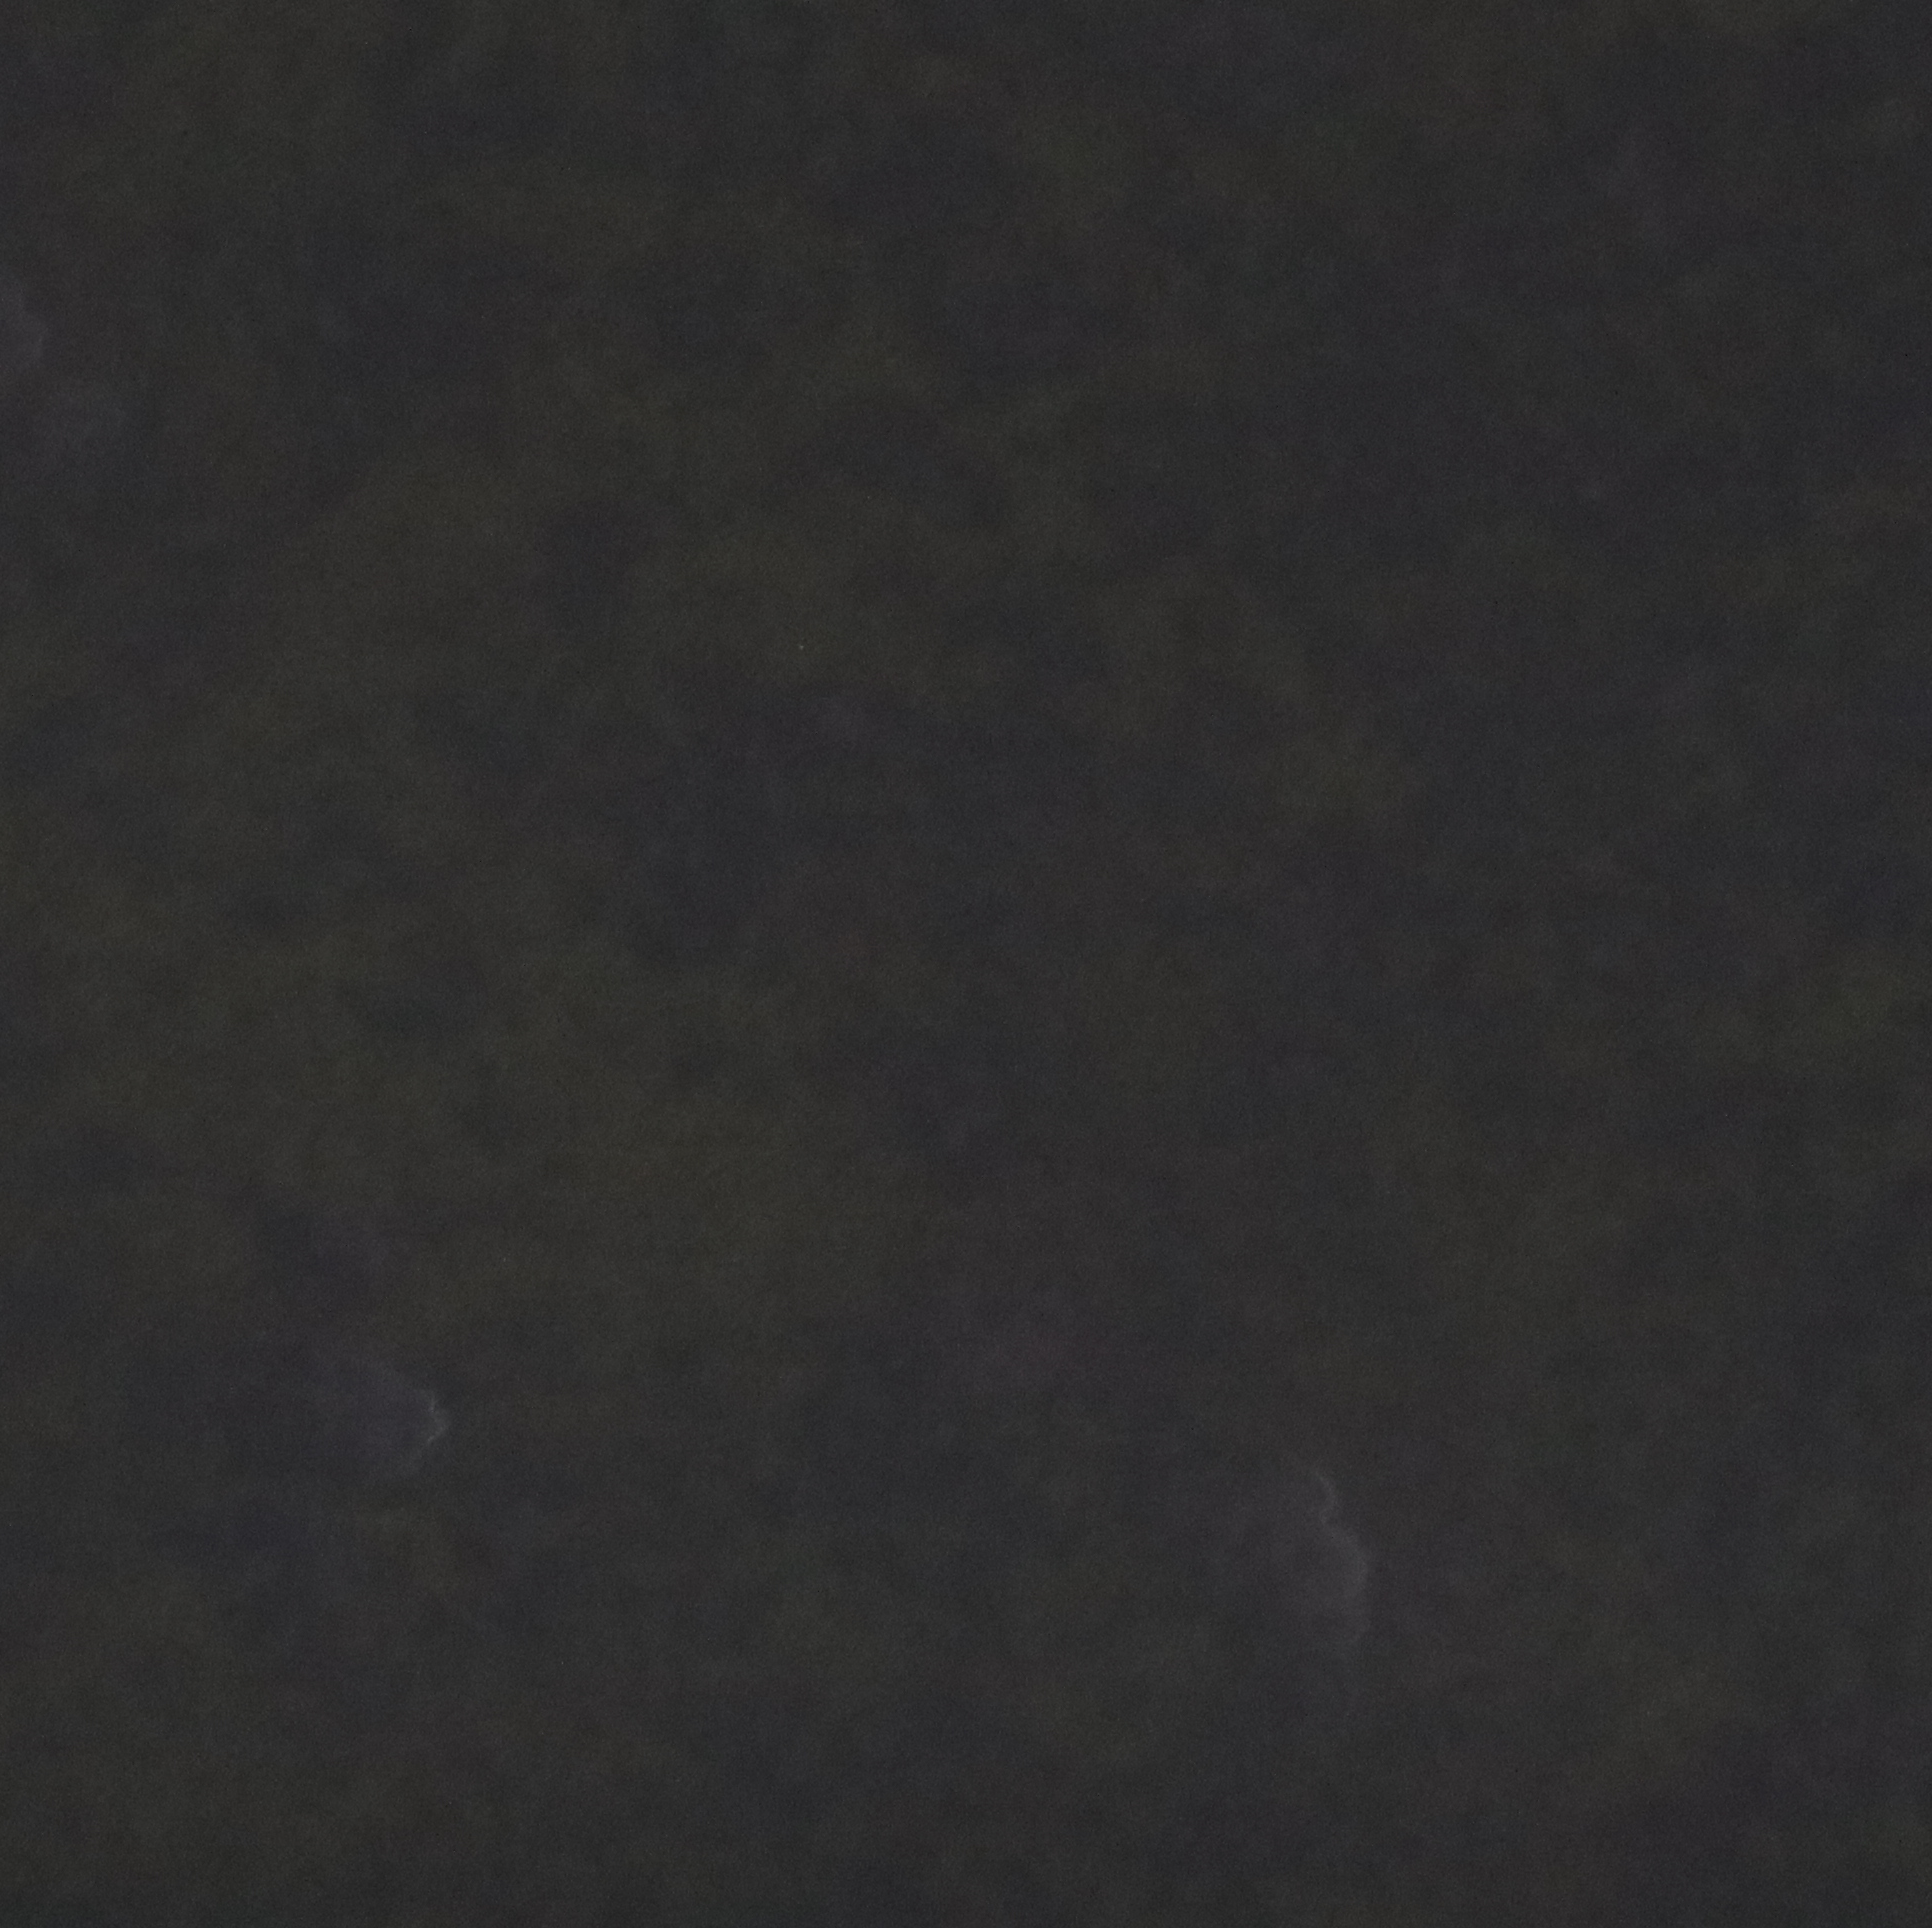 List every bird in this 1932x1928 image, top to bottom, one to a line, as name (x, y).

None